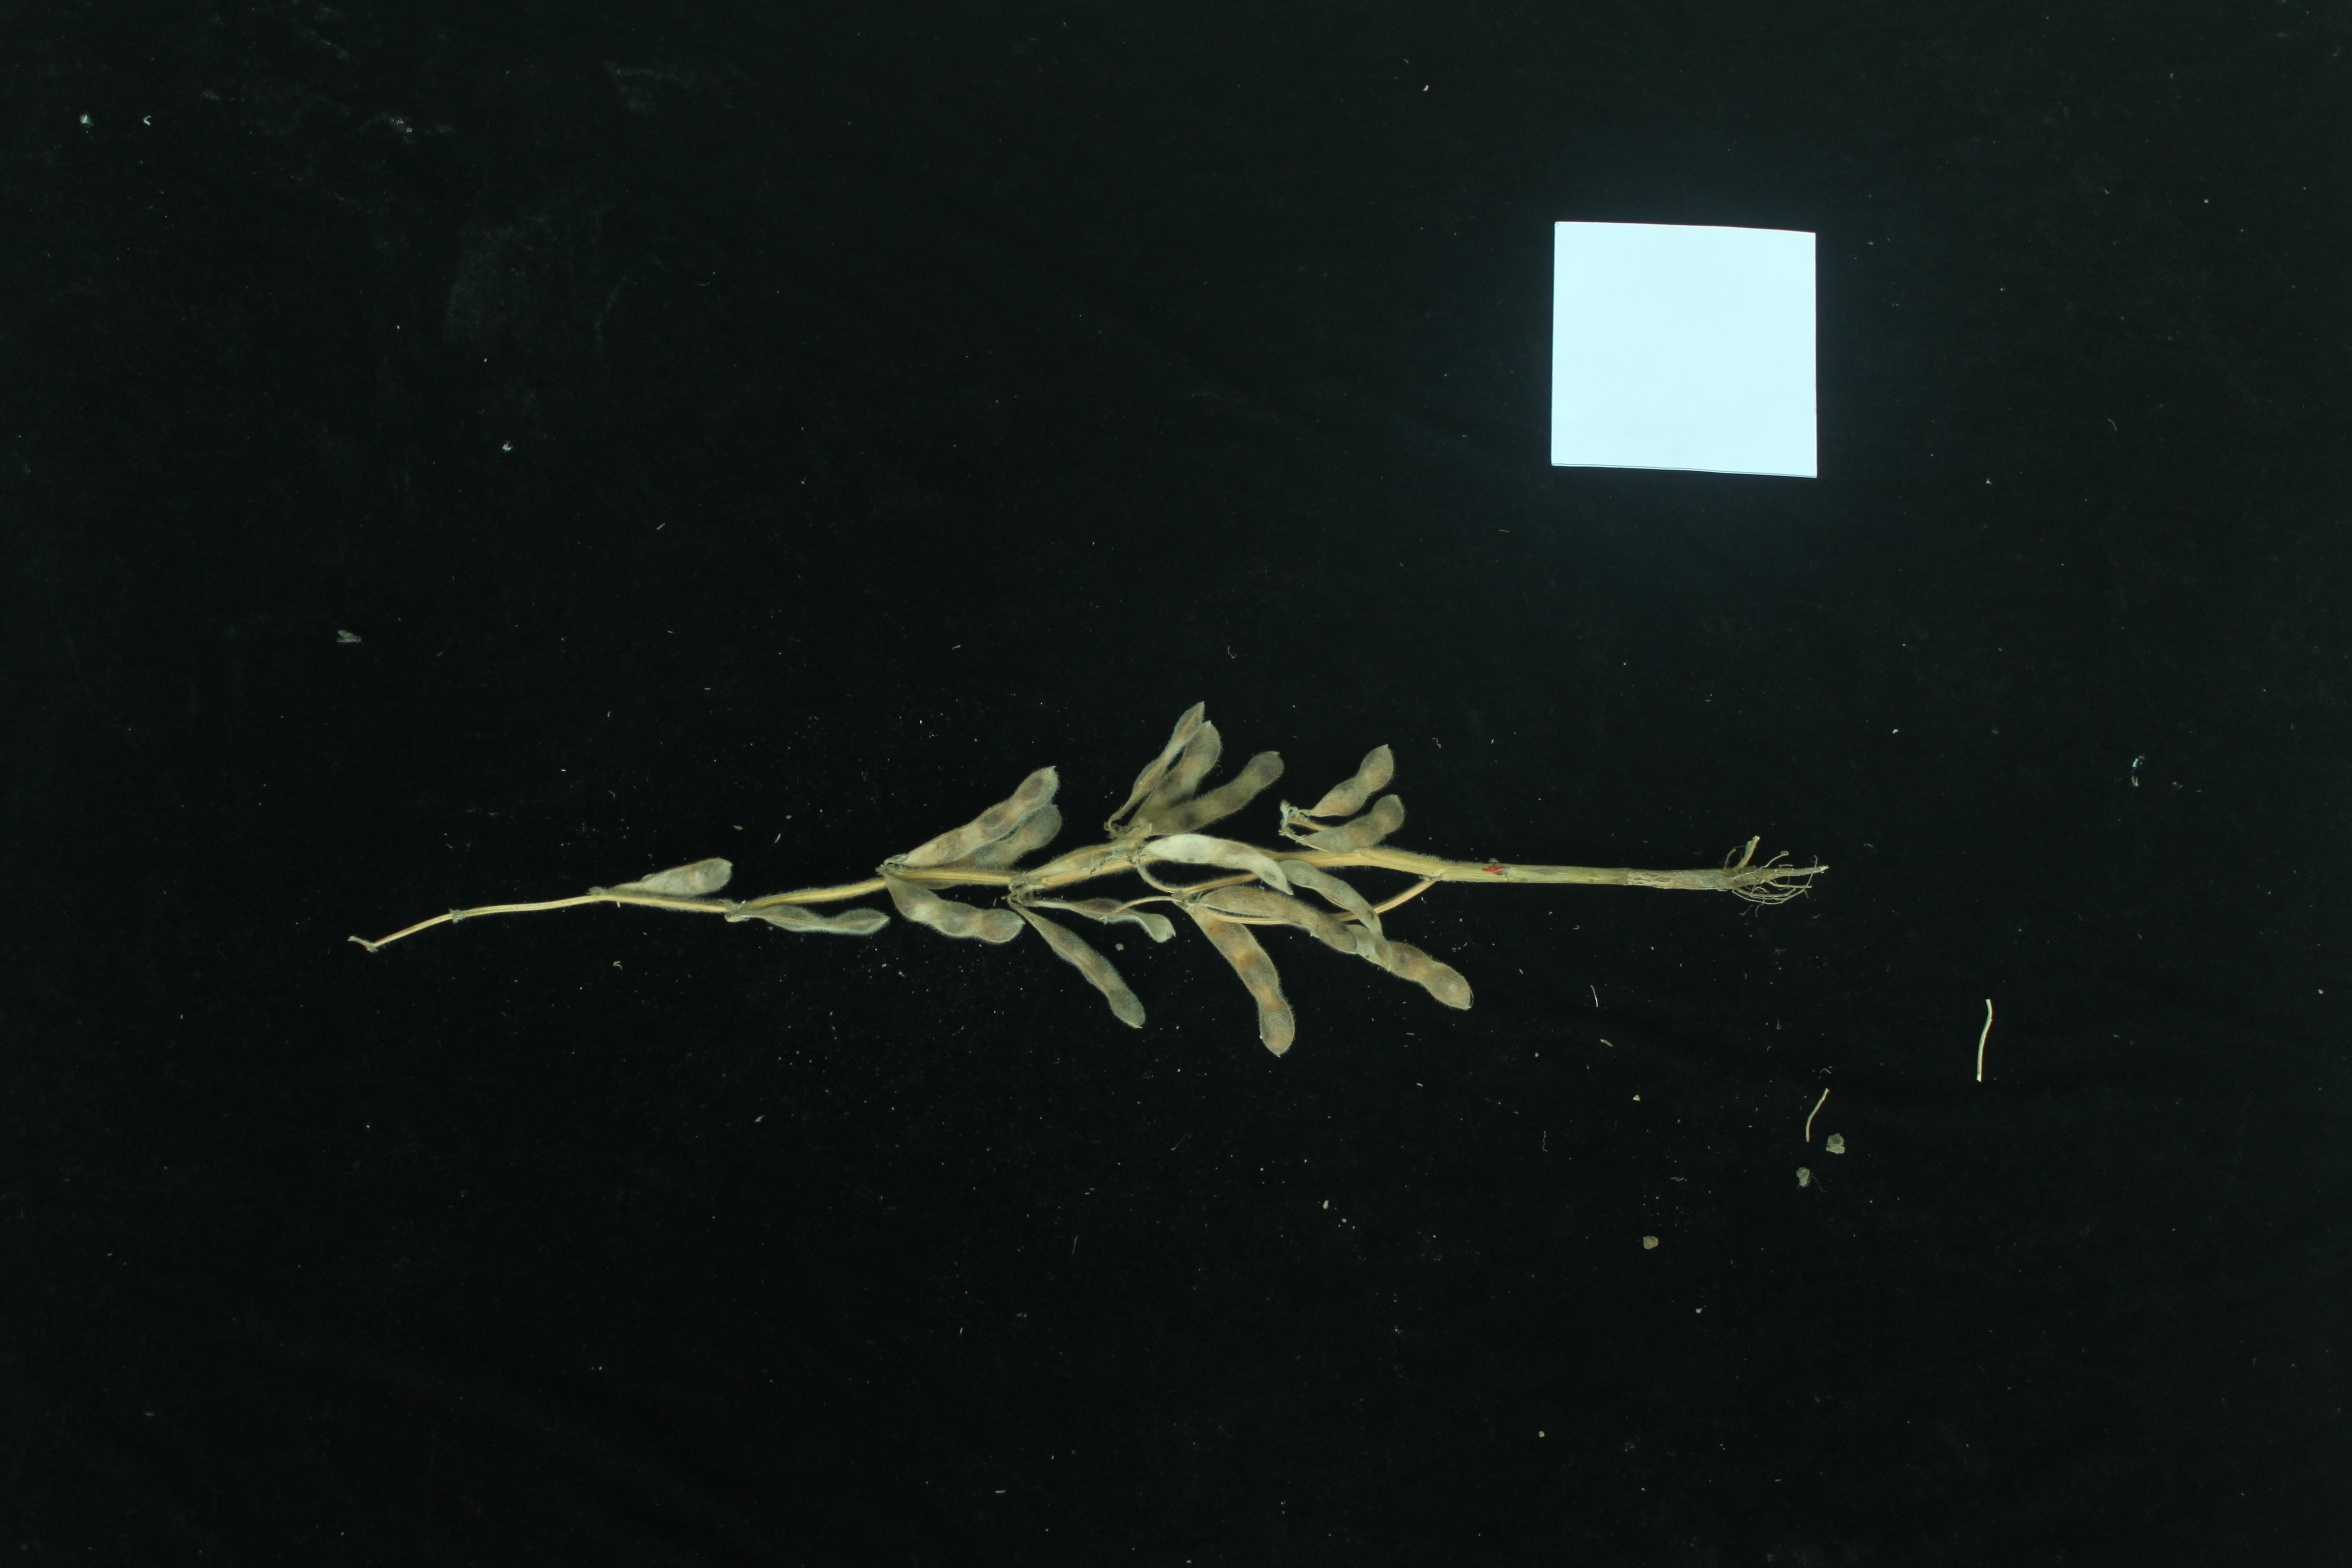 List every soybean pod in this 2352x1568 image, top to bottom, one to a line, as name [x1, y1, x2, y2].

soybean pod [1105, 703, 1204, 827]
soybean pod [1121, 723, 1221, 839]
soybean pod [1292, 745, 1394, 818]
soybean pod [1111, 750, 1280, 839]
soybean pod [887, 766, 1059, 868]
soybean pod [1288, 795, 1405, 856]
soybean pod [901, 802, 1061, 891]
soybean pod [1124, 833, 1292, 895]
soybean pod [610, 860, 731, 896]
soybean pod [1265, 860, 1381, 940]
soybean pod [879, 868, 1025, 943]
soybean pod [1193, 888, 1357, 955]
soybean pod [1169, 894, 1293, 1055]
soybean pod [1020, 899, 1174, 942]
soybean pod [1009, 901, 1143, 1029]
soybean pod [723, 904, 890, 936]
soybean pod [1309, 922, 1471, 1009]